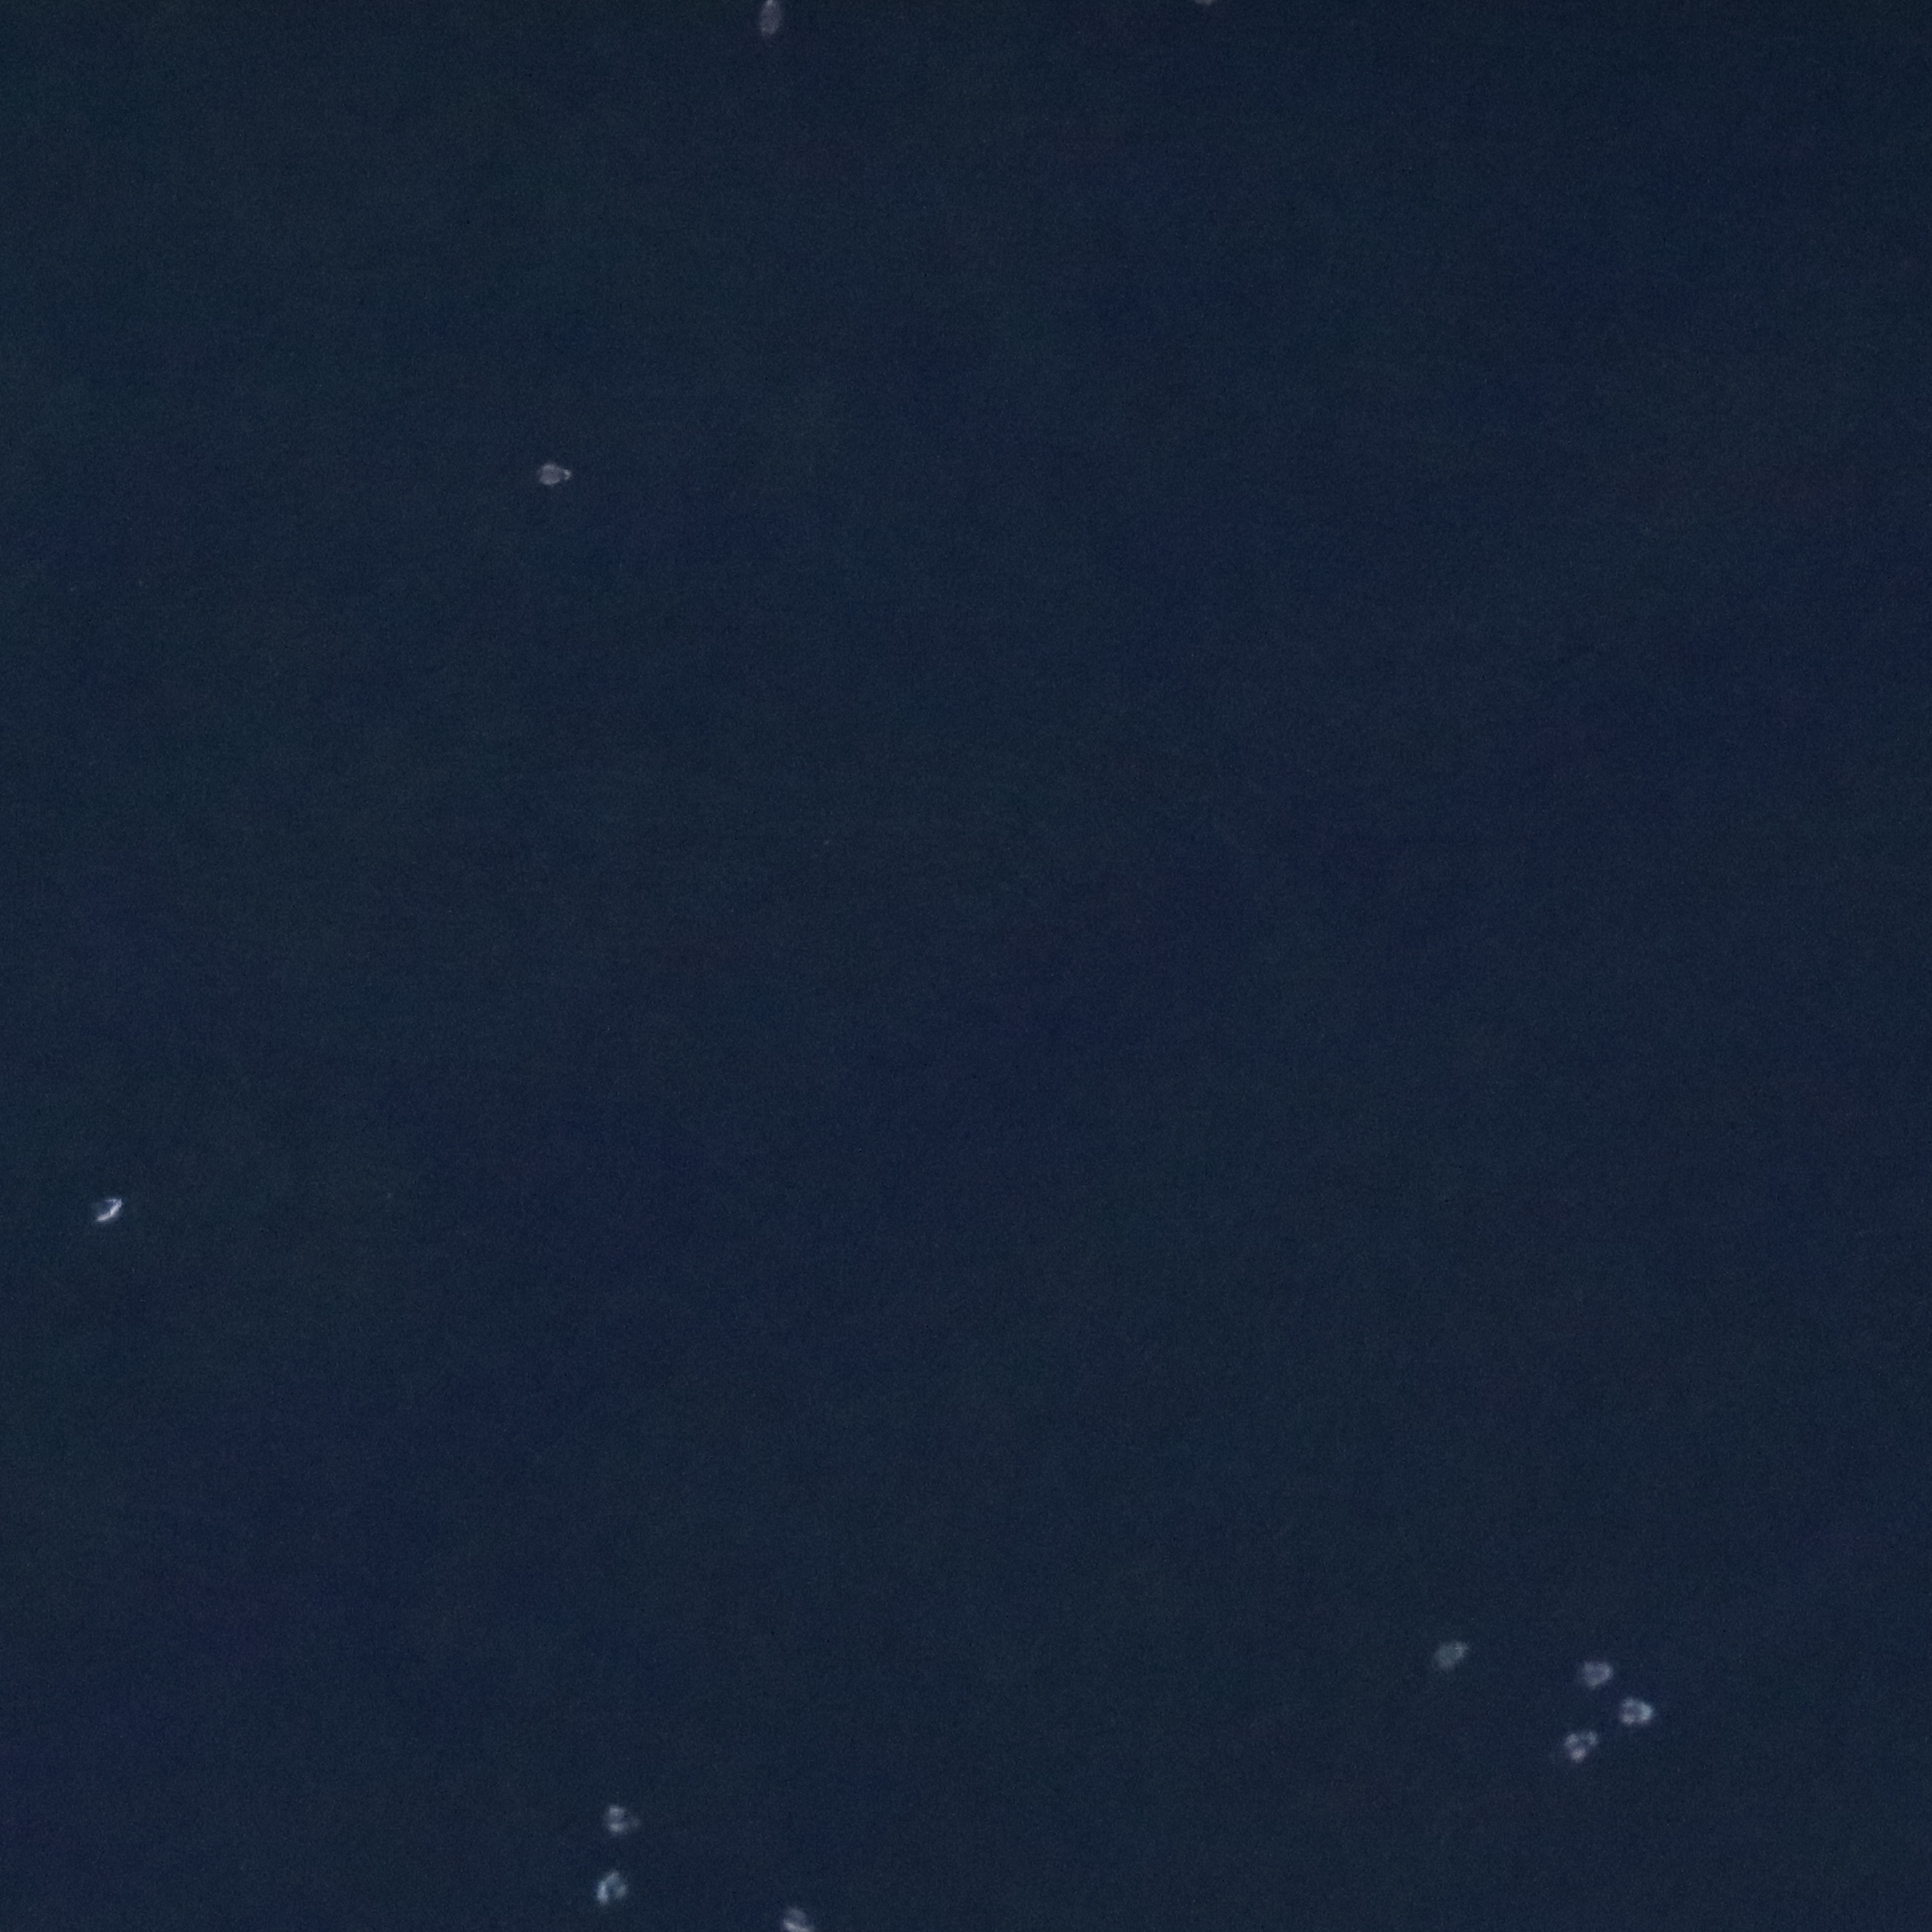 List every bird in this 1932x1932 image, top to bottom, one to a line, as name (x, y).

Canada goose (769, 19)
brant (550, 475)
brant (101, 1211)
brant (1446, 1654)
brant (1593, 1667)
brant (1637, 1712)
brant (1578, 1746)
brant (620, 1822)
brant (613, 1890)
brant (793, 1917)